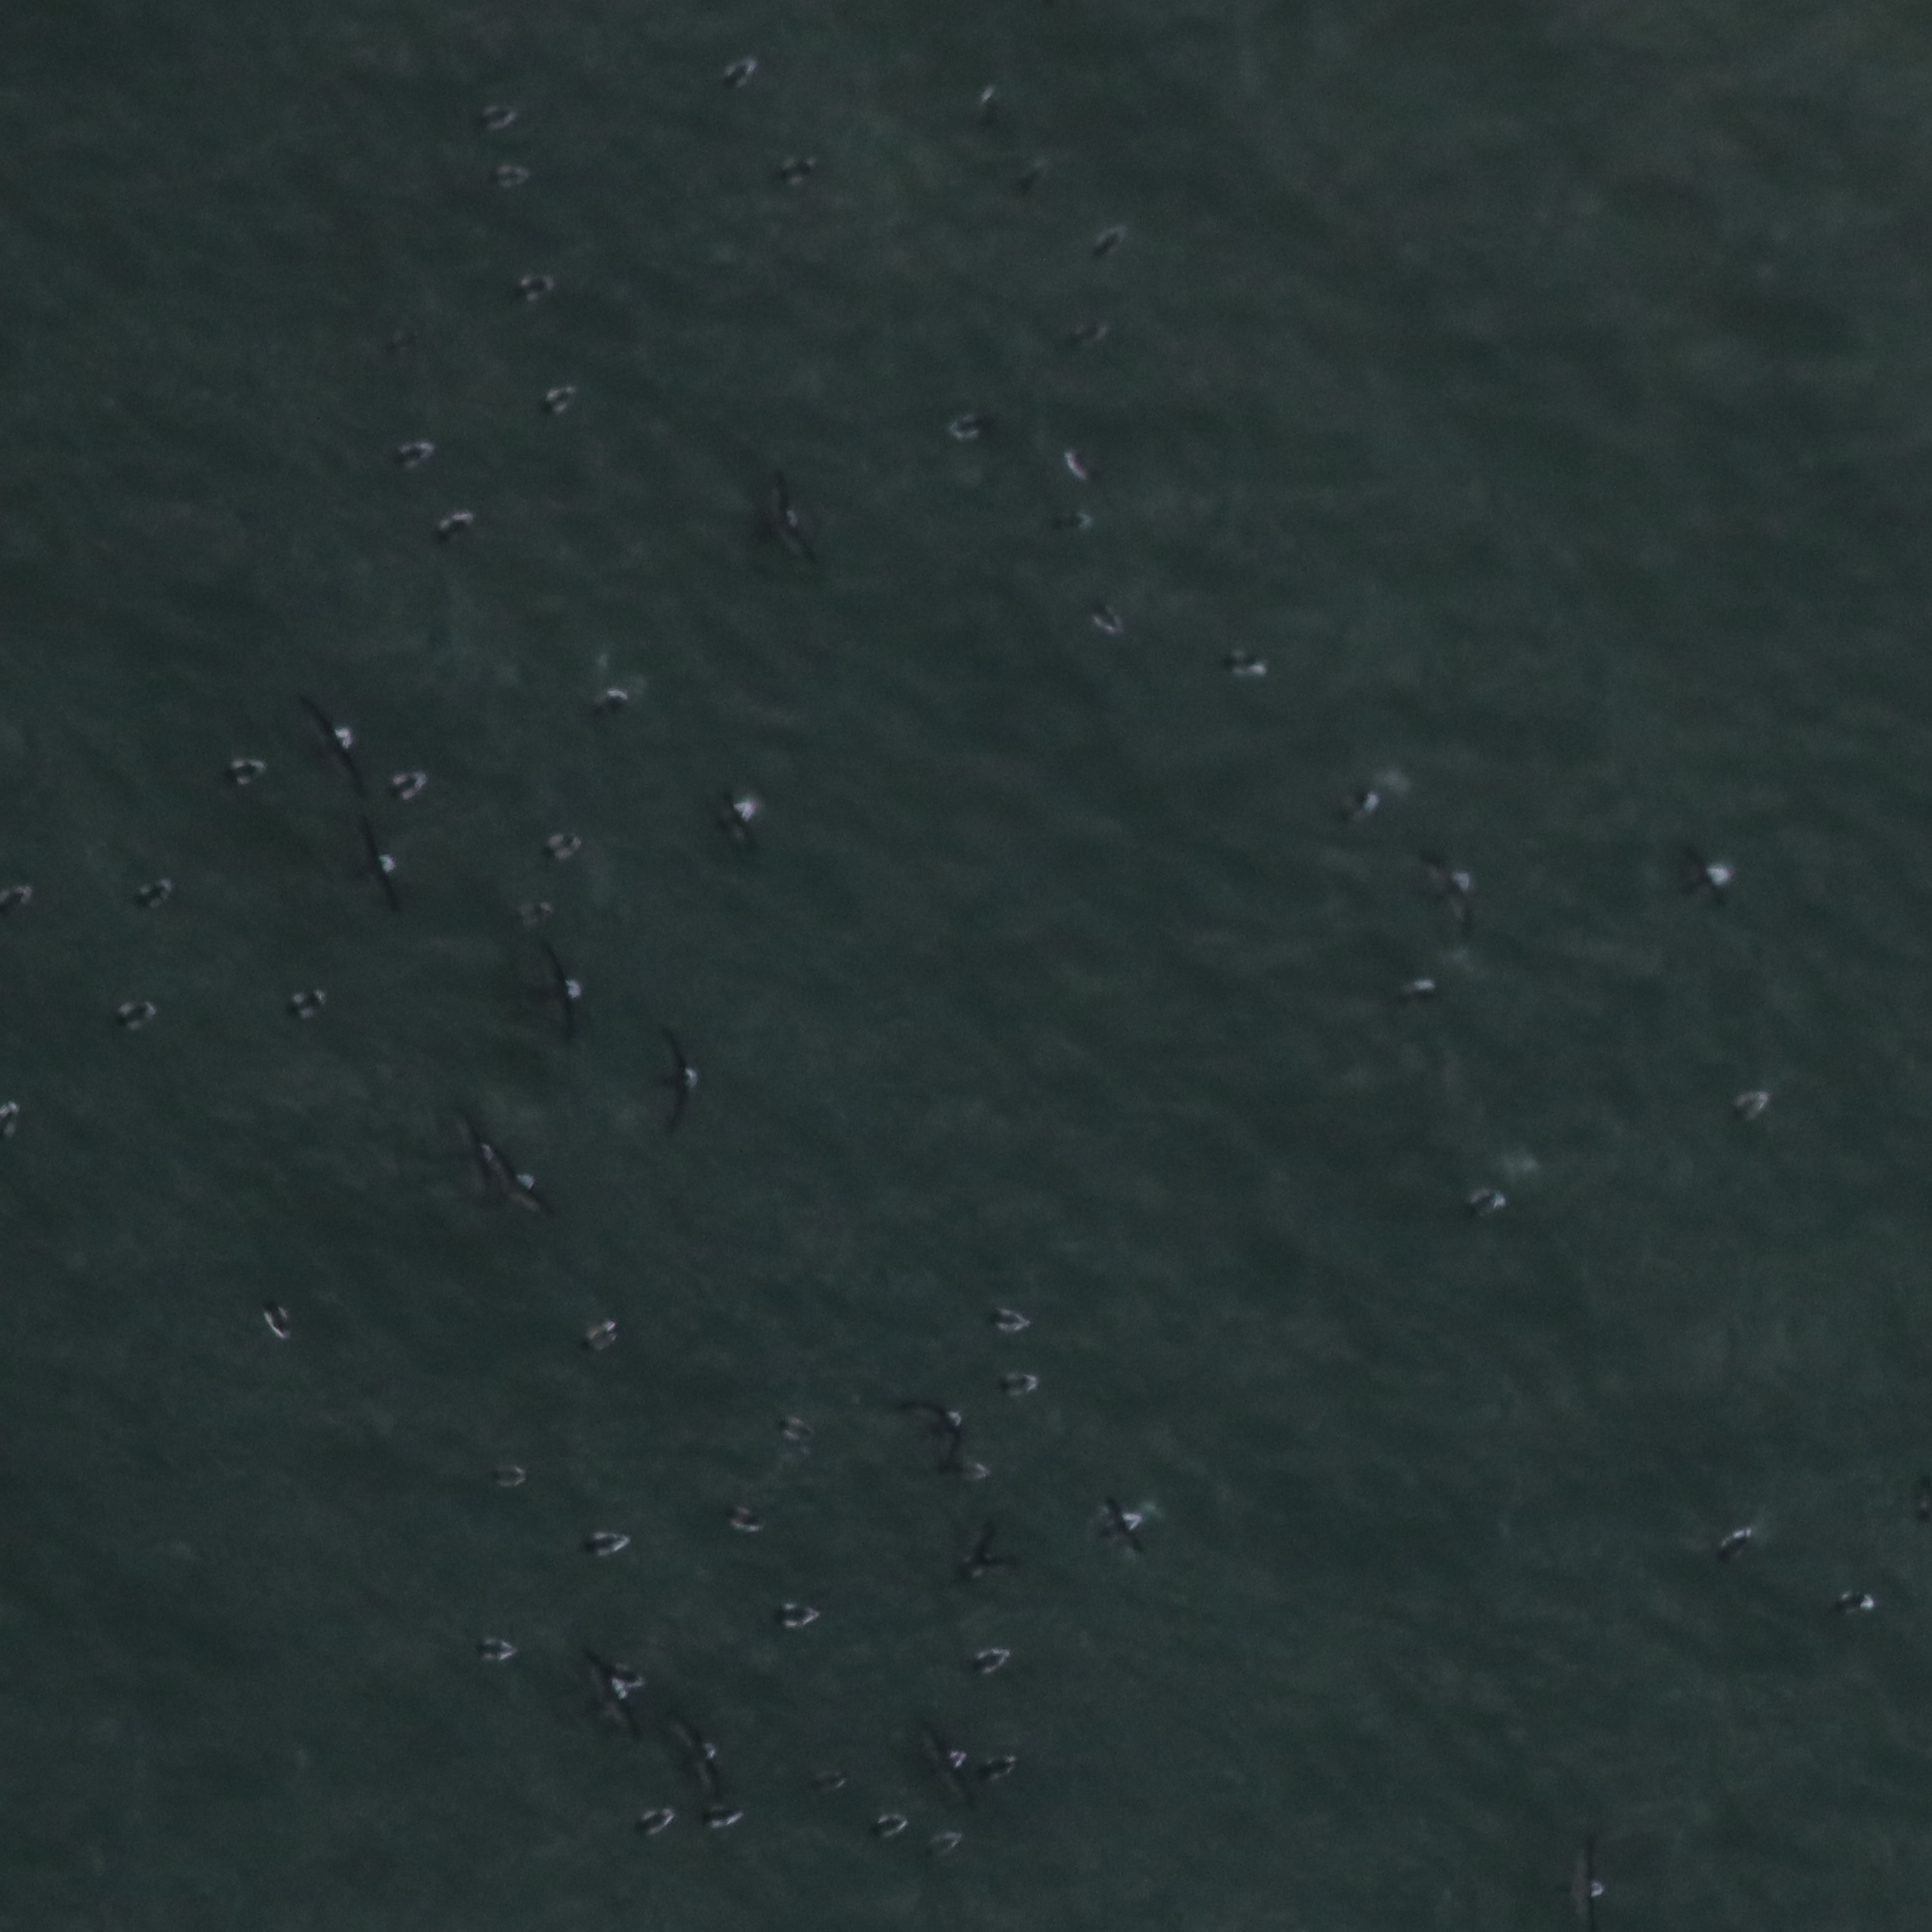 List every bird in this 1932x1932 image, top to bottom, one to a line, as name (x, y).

brant (743, 75)
brant (990, 107)
brant (494, 114)
brant (786, 167)
brant (510, 170)
brant (1026, 182)
brant (1108, 244)
brant (535, 288)
brant (1090, 327)
brant (400, 338)
brant (552, 402)
brant (961, 423)
brant (411, 456)
brant (1079, 464)
brant (457, 520)
brant (777, 520)
brant (1076, 521)
brant (1103, 614)
brant (1246, 659)
brant (609, 697)
brant (333, 740)
brant (250, 770)
brant (406, 782)
brant (1356, 813)
brant (728, 823)
brant (561, 847)
brant (375, 868)
brant (1705, 881)
brant (1452, 887)
brant (161, 890)
brant (12, 899)
brant (533, 913)
brant (561, 986)
brant (1405, 990)
brant (306, 1004)
brant (143, 1018)
brant (681, 1076)
brant (1745, 1108)
brant (6, 1122)
brant (473, 1147)
brant (520, 1185)
brant (1483, 1204)
brant (277, 1319)
brant (1011, 1326)
brant (597, 1338)
brant (1016, 1385)
brant (951, 1425)
brant (800, 1432)
brant (971, 1471)
brant (513, 1477)
brant (744, 1520)
brant (1129, 1530)
brant (605, 1545)
brant (1733, 1546)
brant (978, 1564)
brant (1854, 1603)
brant (796, 1612)
brant (500, 1648)
brant (987, 1663)
brant (627, 1674)
brant (613, 1706)
brant (698, 1756)
brant (944, 1762)
brant (997, 1766)
brant (833, 1777)
brant (718, 1810)
brant (653, 1820)
brant (890, 1822)
brant (947, 1843)
brant (1581, 1894)